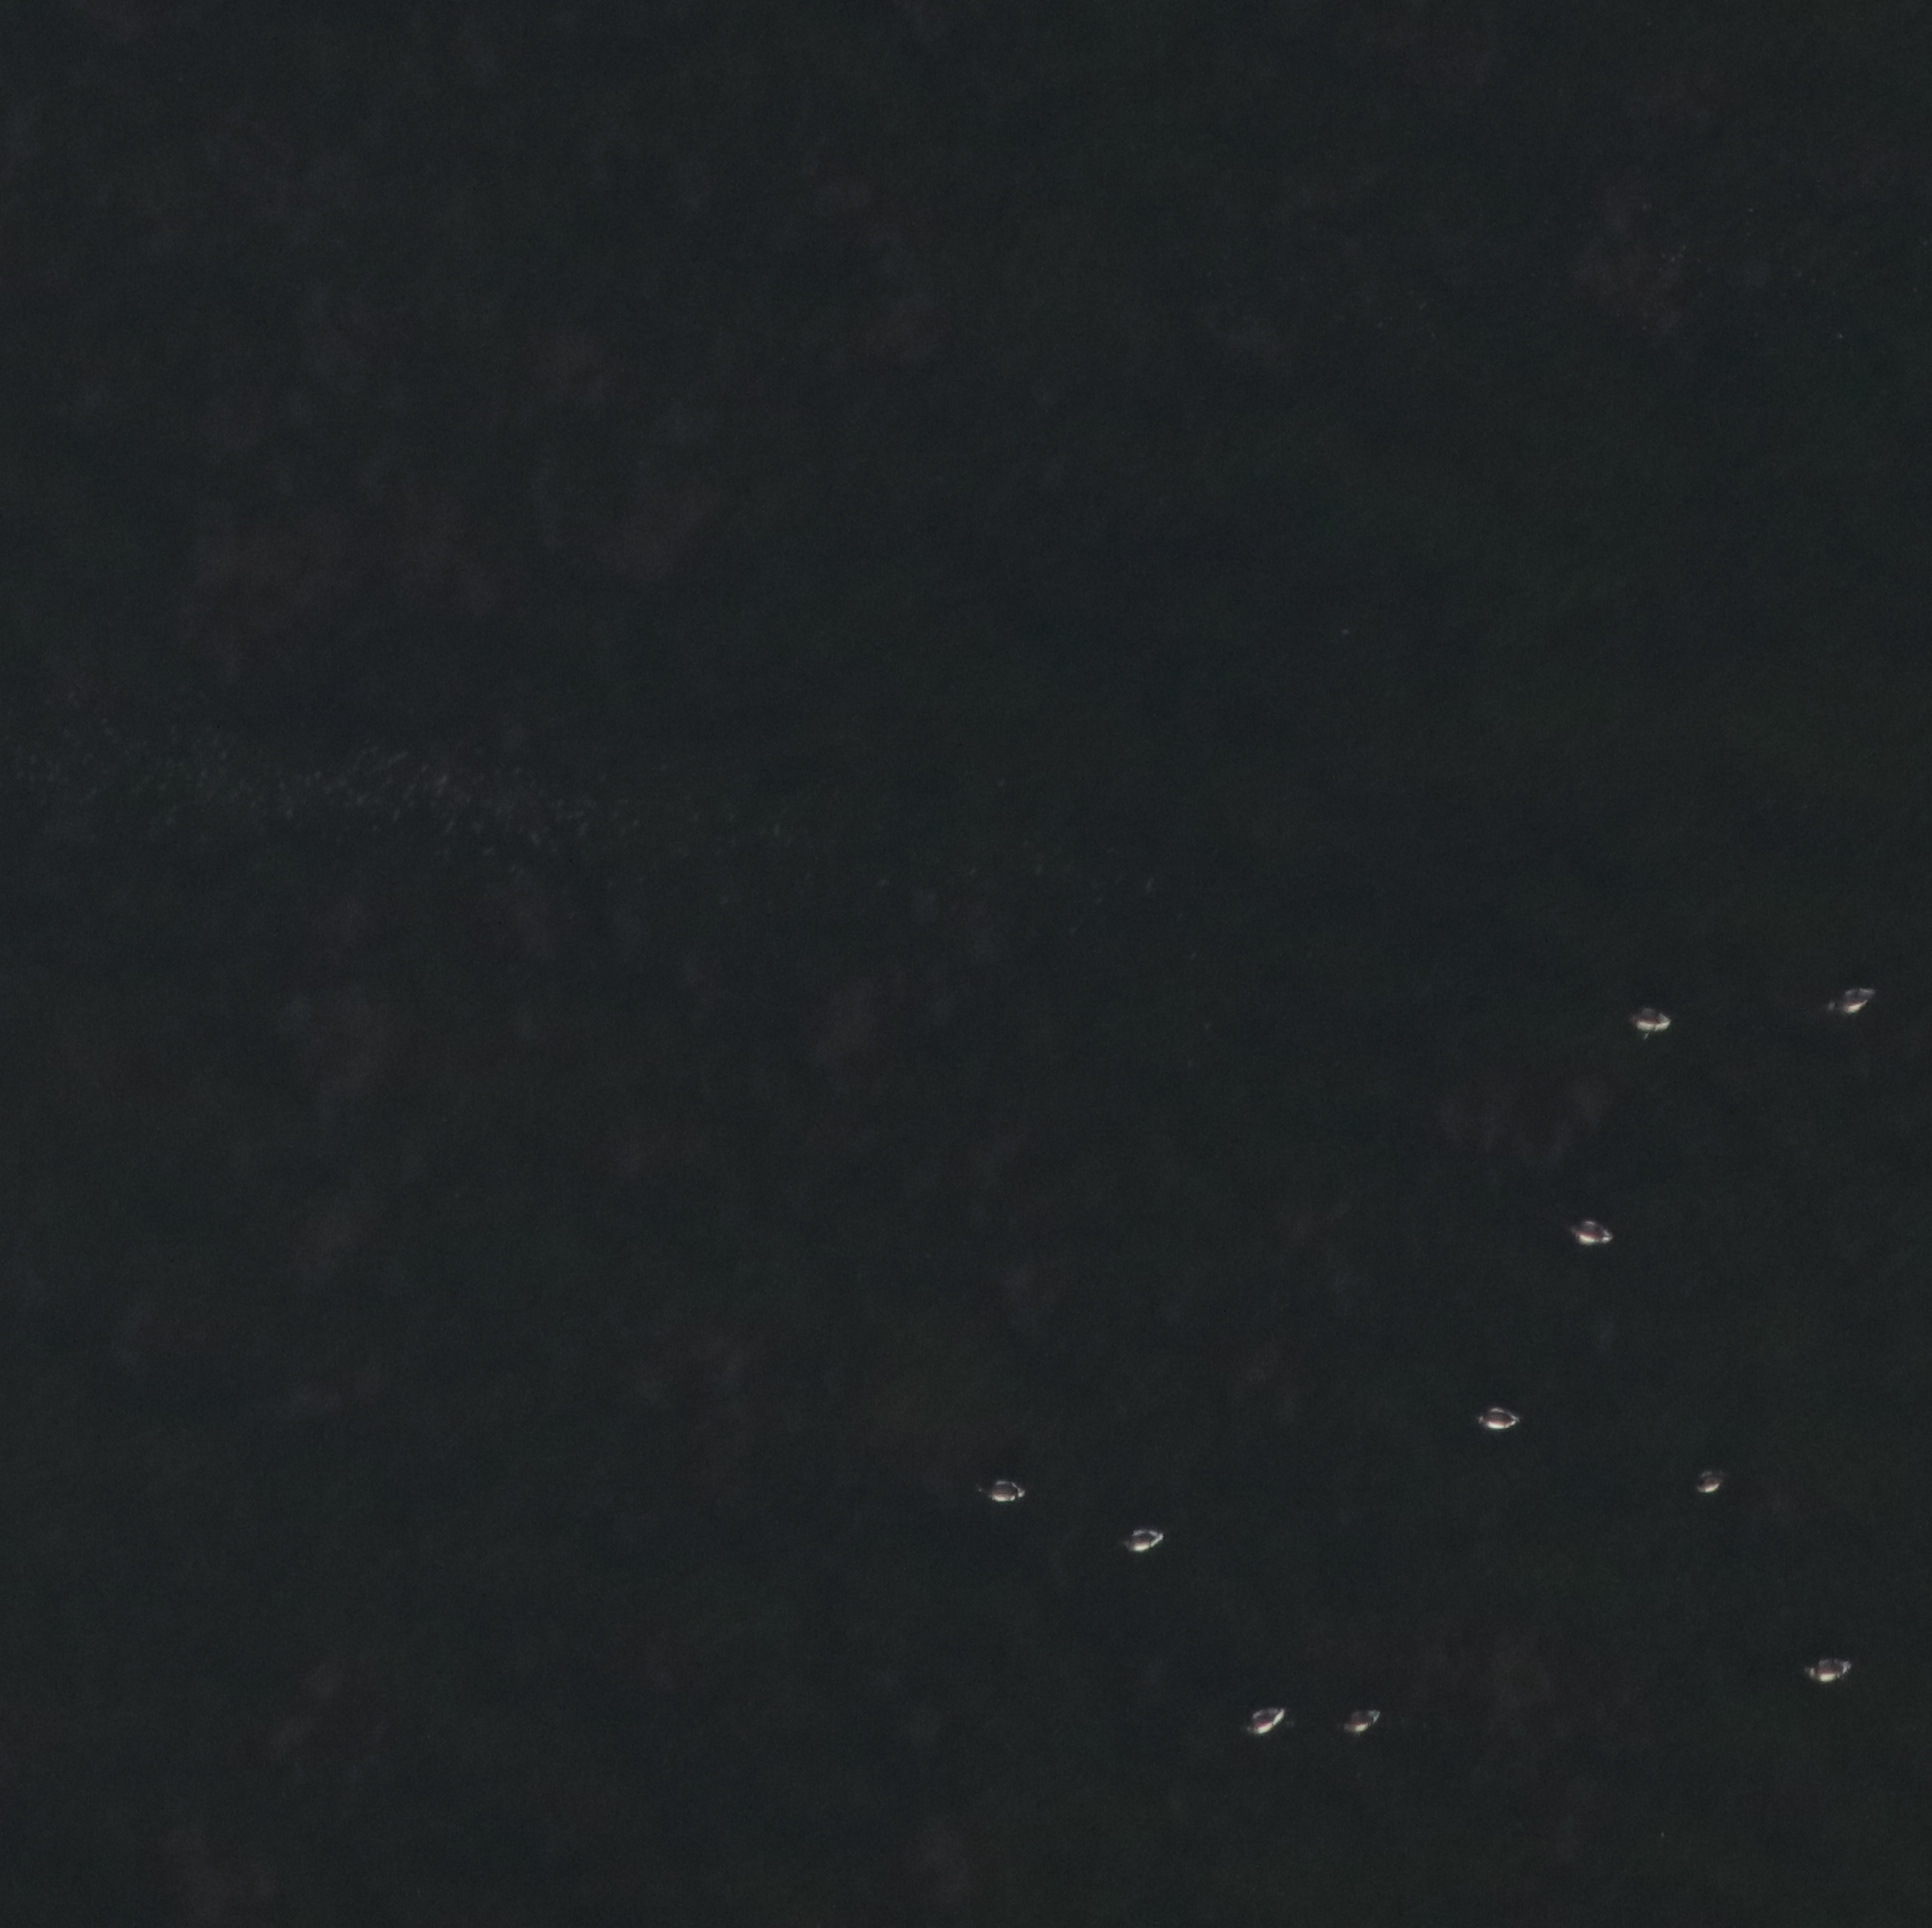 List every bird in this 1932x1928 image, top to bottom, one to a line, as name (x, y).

brant (1852, 1000)
brant (1652, 1020)
brant (1590, 1231)
brant (1499, 1418)
brant (1709, 1479)
brant (1002, 1492)
brant (1141, 1539)
brant (1829, 1669)
brant (1266, 1719)
brant (1360, 1719)